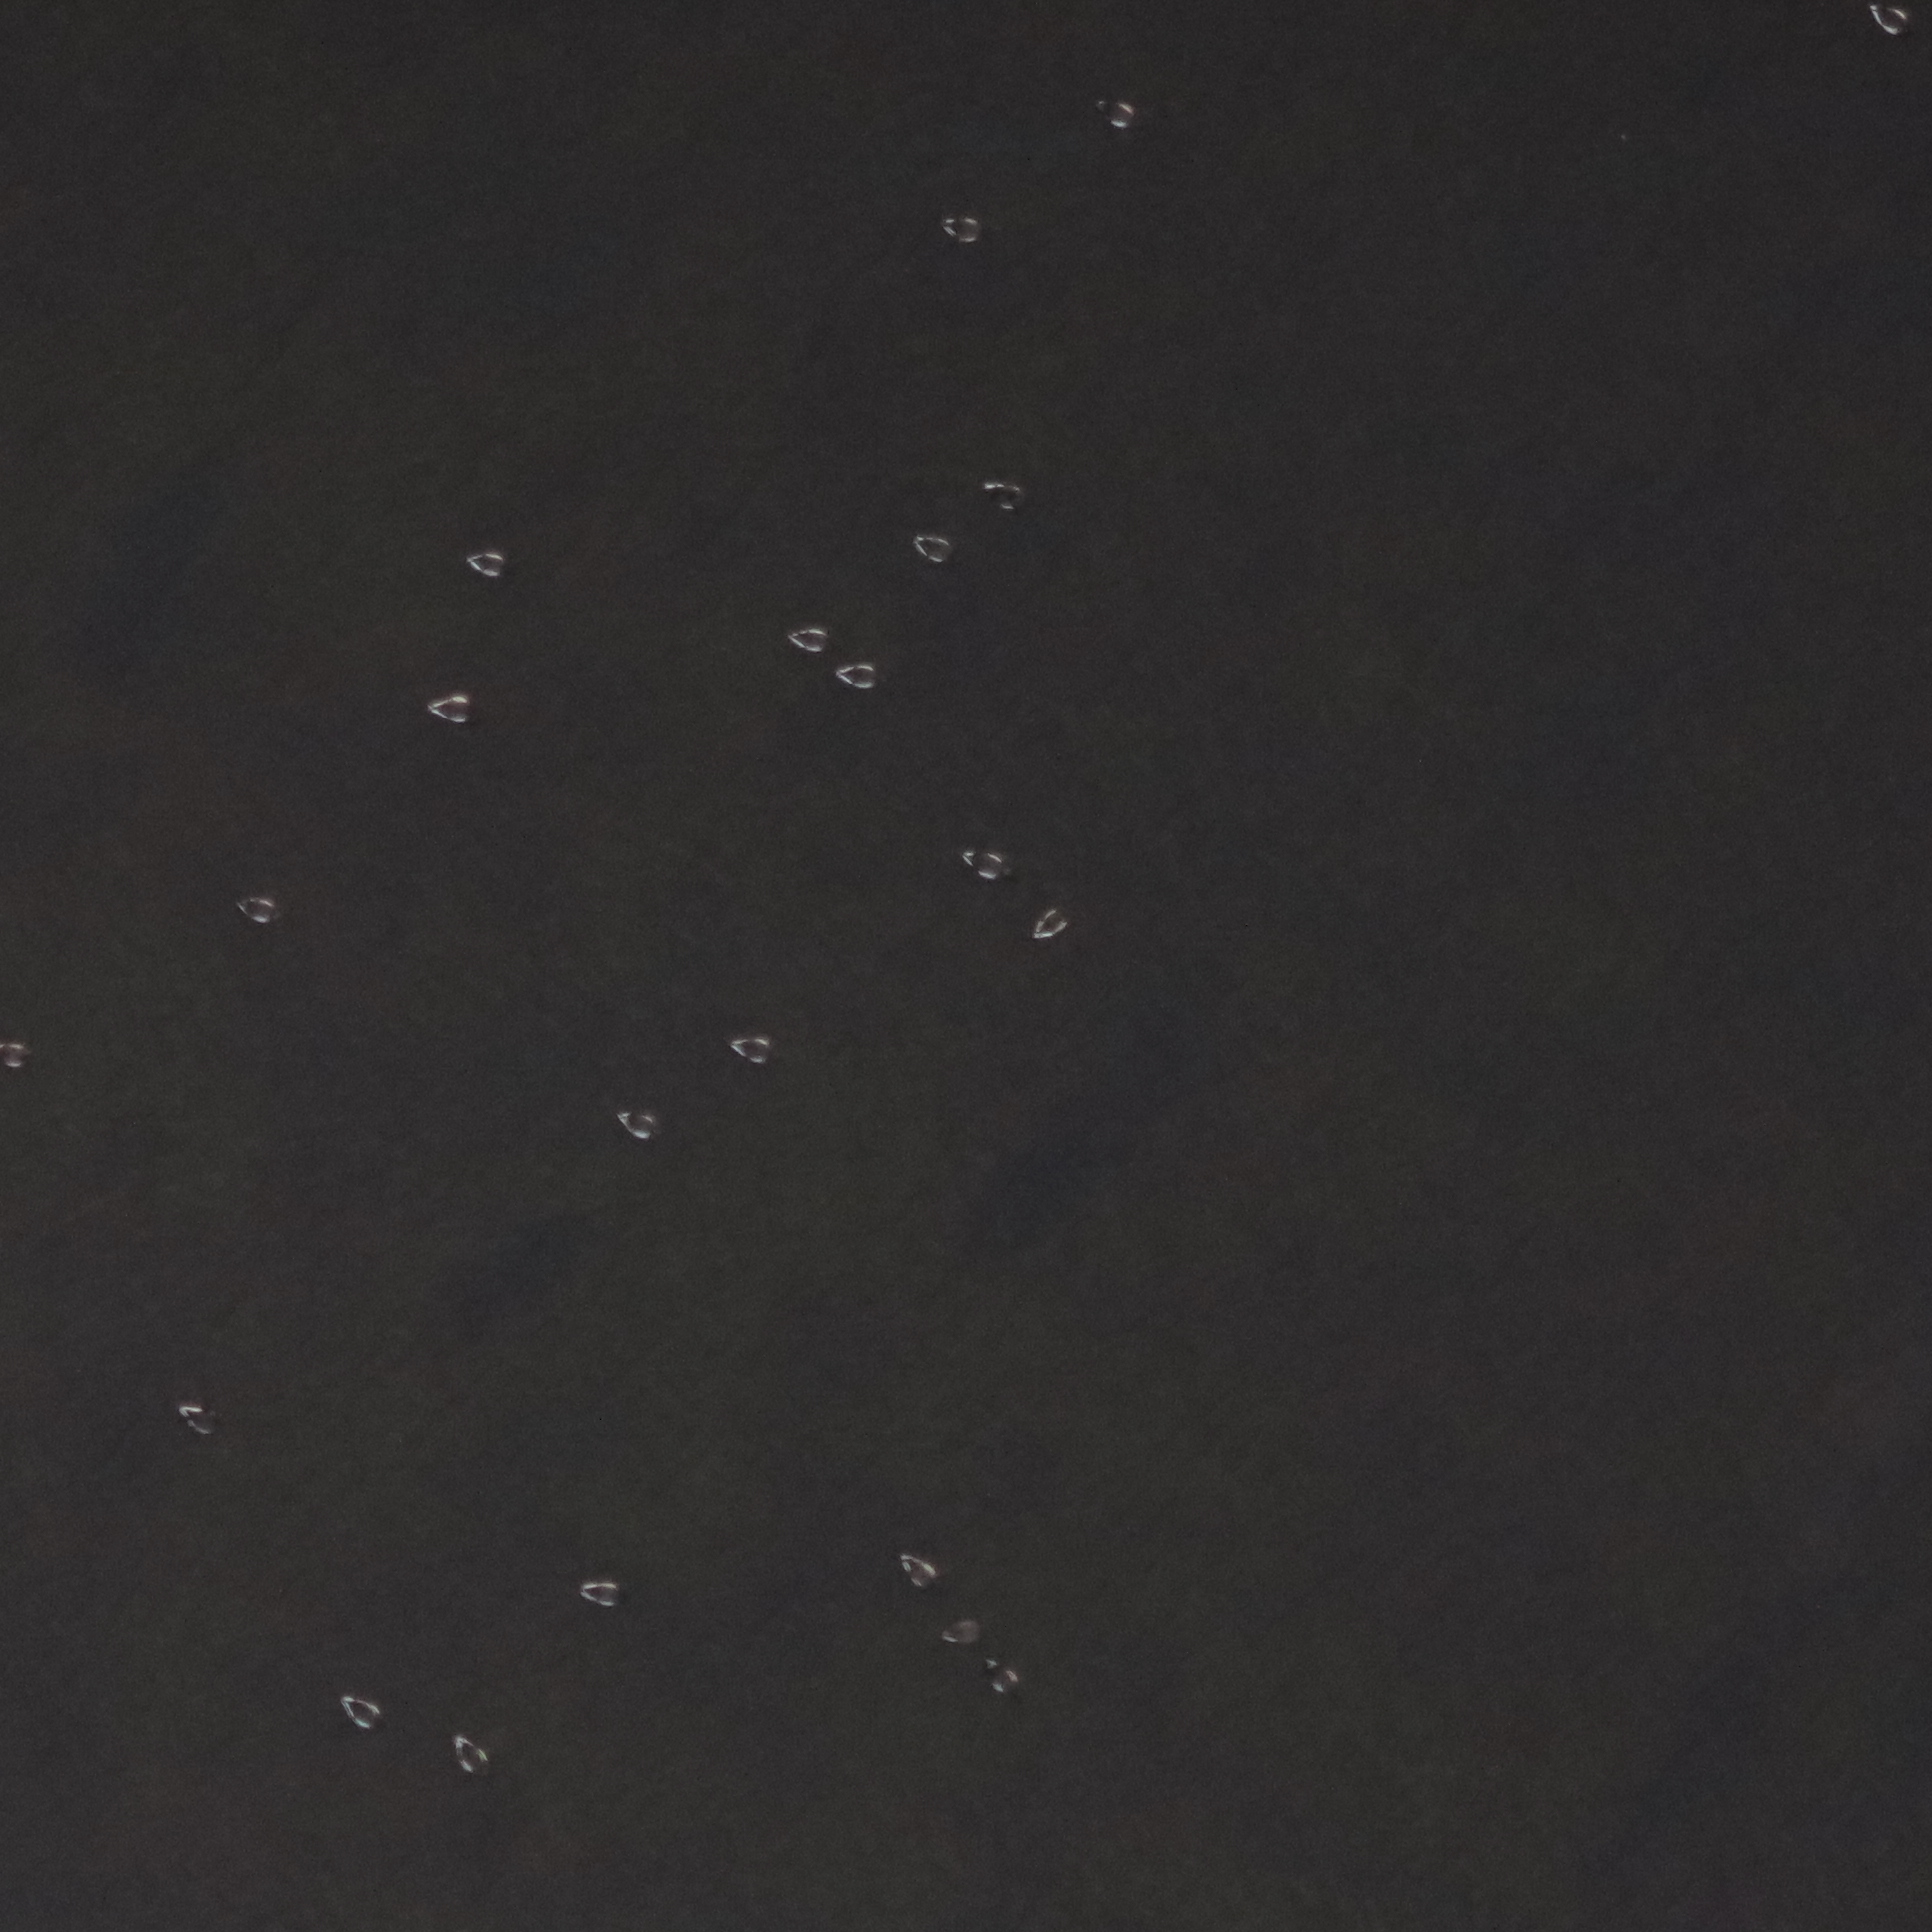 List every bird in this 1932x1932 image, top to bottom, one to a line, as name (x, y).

brant (1118, 114)
brant (966, 230)
brant (1005, 492)
brant (936, 549)
brant (489, 565)
brant (811, 640)
brant (863, 678)
brant (455, 709)
brant (987, 866)
brant (259, 909)
brant (1054, 923)
brant (754, 1049)
brant (12, 1055)
brant (639, 1124)
brant (199, 1417)
brant (920, 1572)
brant (605, 1594)
brant (954, 1639)
brant (1003, 1678)
brant (363, 1712)
brant (472, 1757)